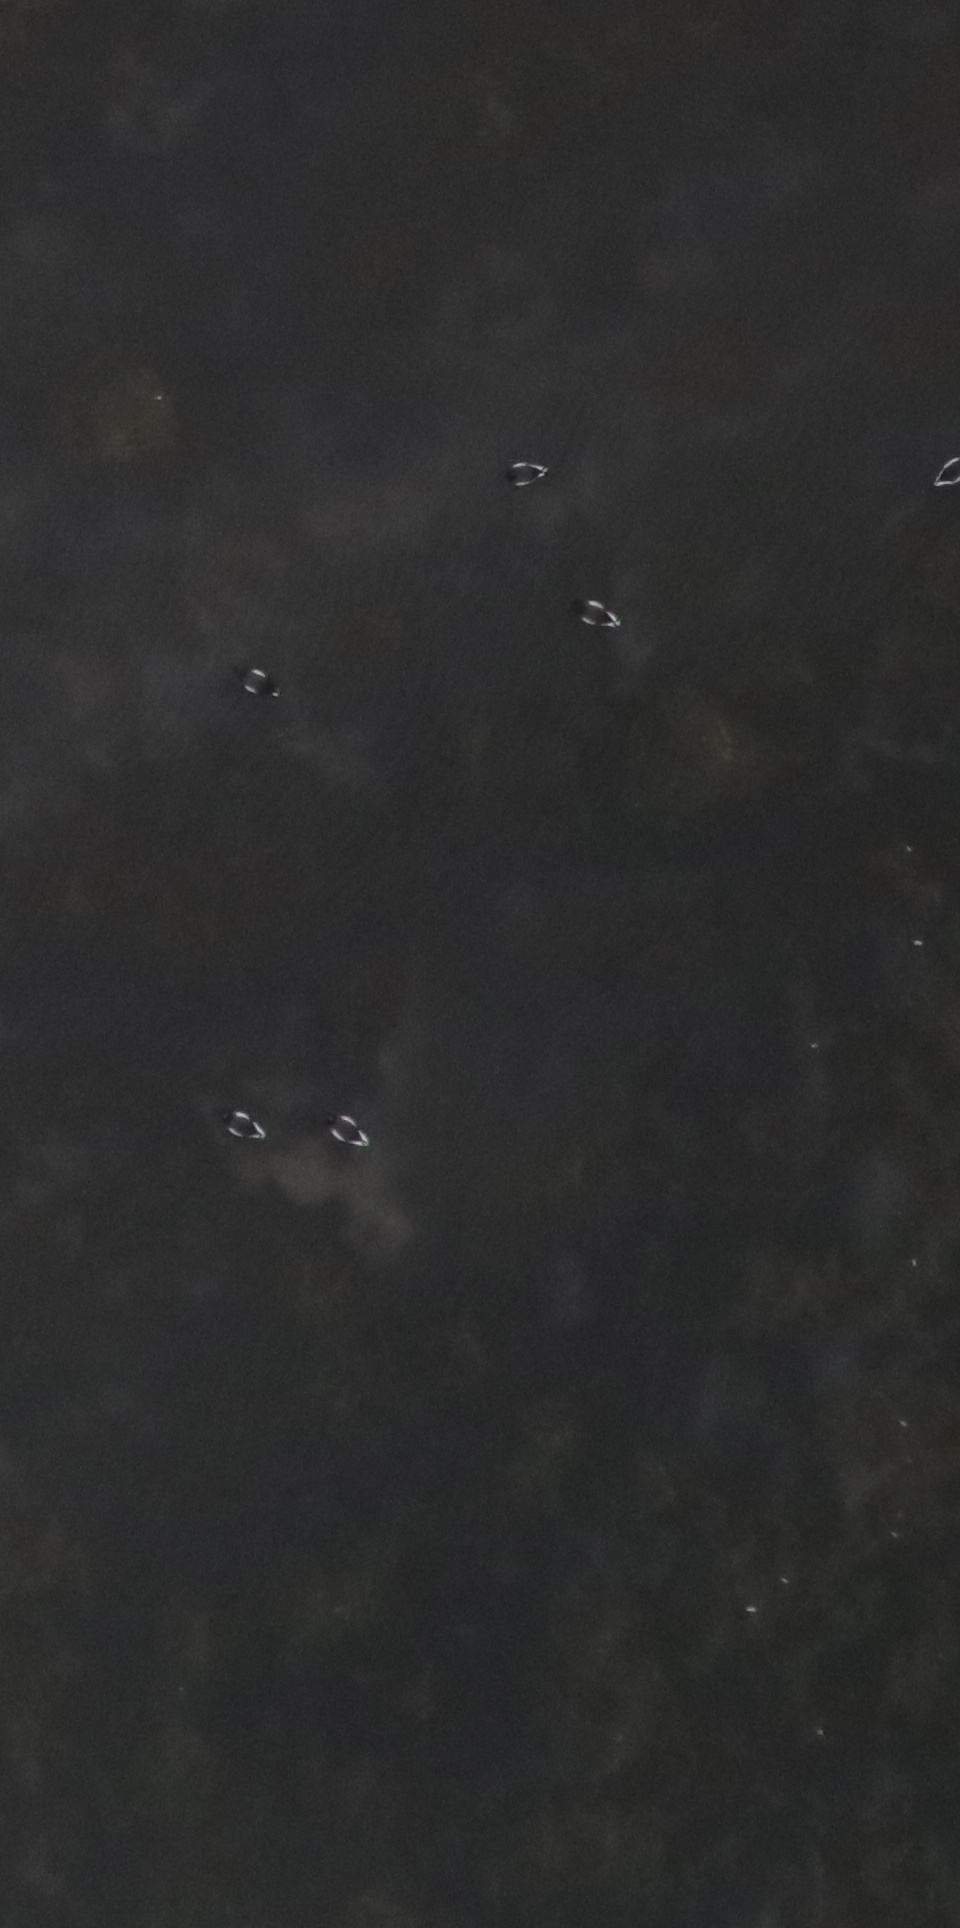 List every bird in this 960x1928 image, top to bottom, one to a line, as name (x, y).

brant (947, 472)
brant (527, 475)
brant (598, 614)
brant (257, 682)
brant (244, 1126)
brant (348, 1130)